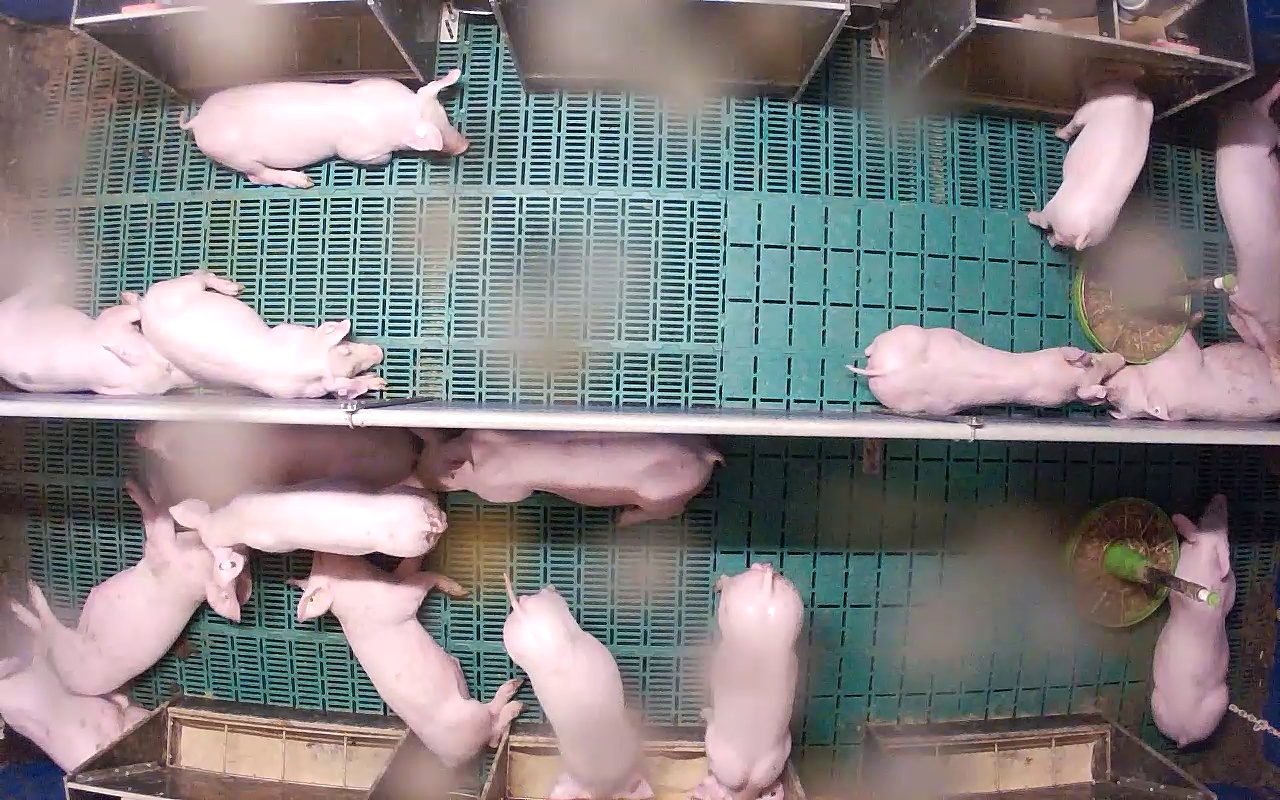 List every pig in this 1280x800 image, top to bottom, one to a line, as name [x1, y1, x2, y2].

pig [1025, 62, 1157, 250]
pig [182, 70, 469, 192]
pig [1217, 78, 1279, 351]
pig [143, 268, 391, 400]
pig [0, 278, 198, 396]
pig [1104, 308, 1279, 422]
pig [850, 325, 1125, 413]
pig [136, 421, 417, 488]
pig [399, 425, 730, 526]
pig [167, 474, 448, 586]
pig [9, 477, 254, 699]
pig [1151, 492, 1237, 749]
pig [288, 556, 524, 768]
pig [687, 564, 805, 799]
pig [500, 573, 657, 799]
pig [0, 656, 152, 779]